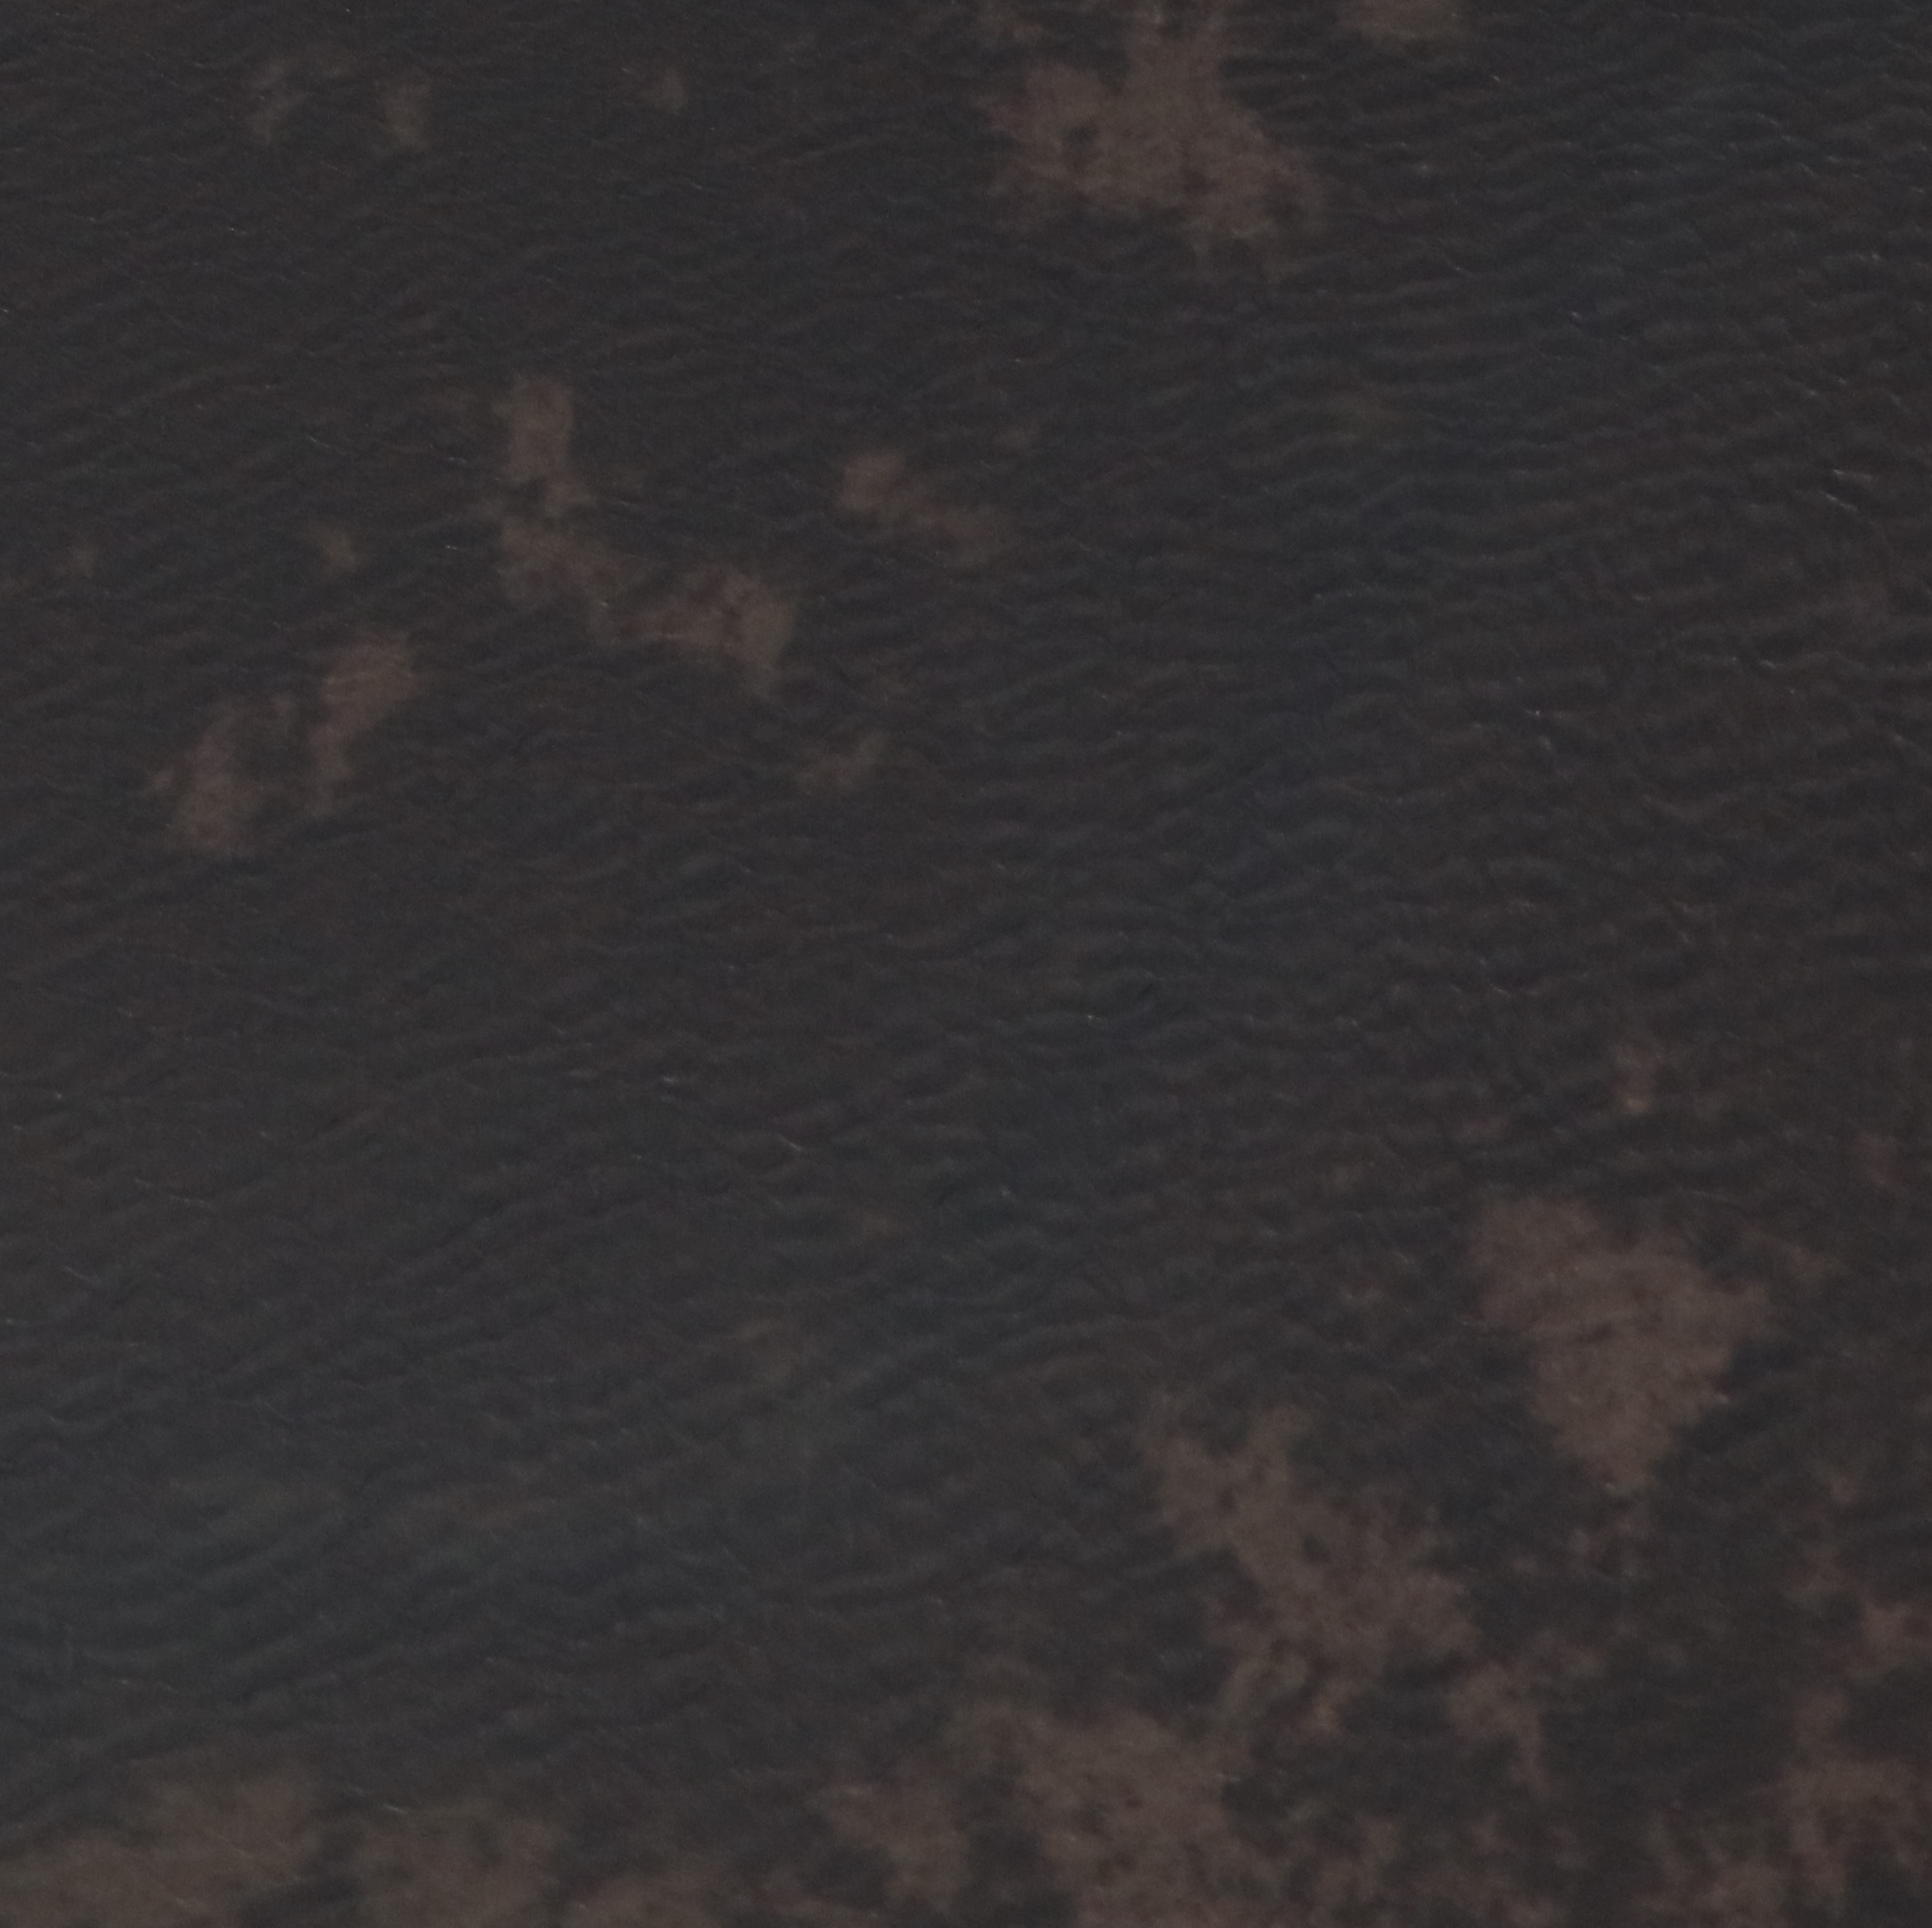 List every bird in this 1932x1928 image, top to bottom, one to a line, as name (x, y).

None